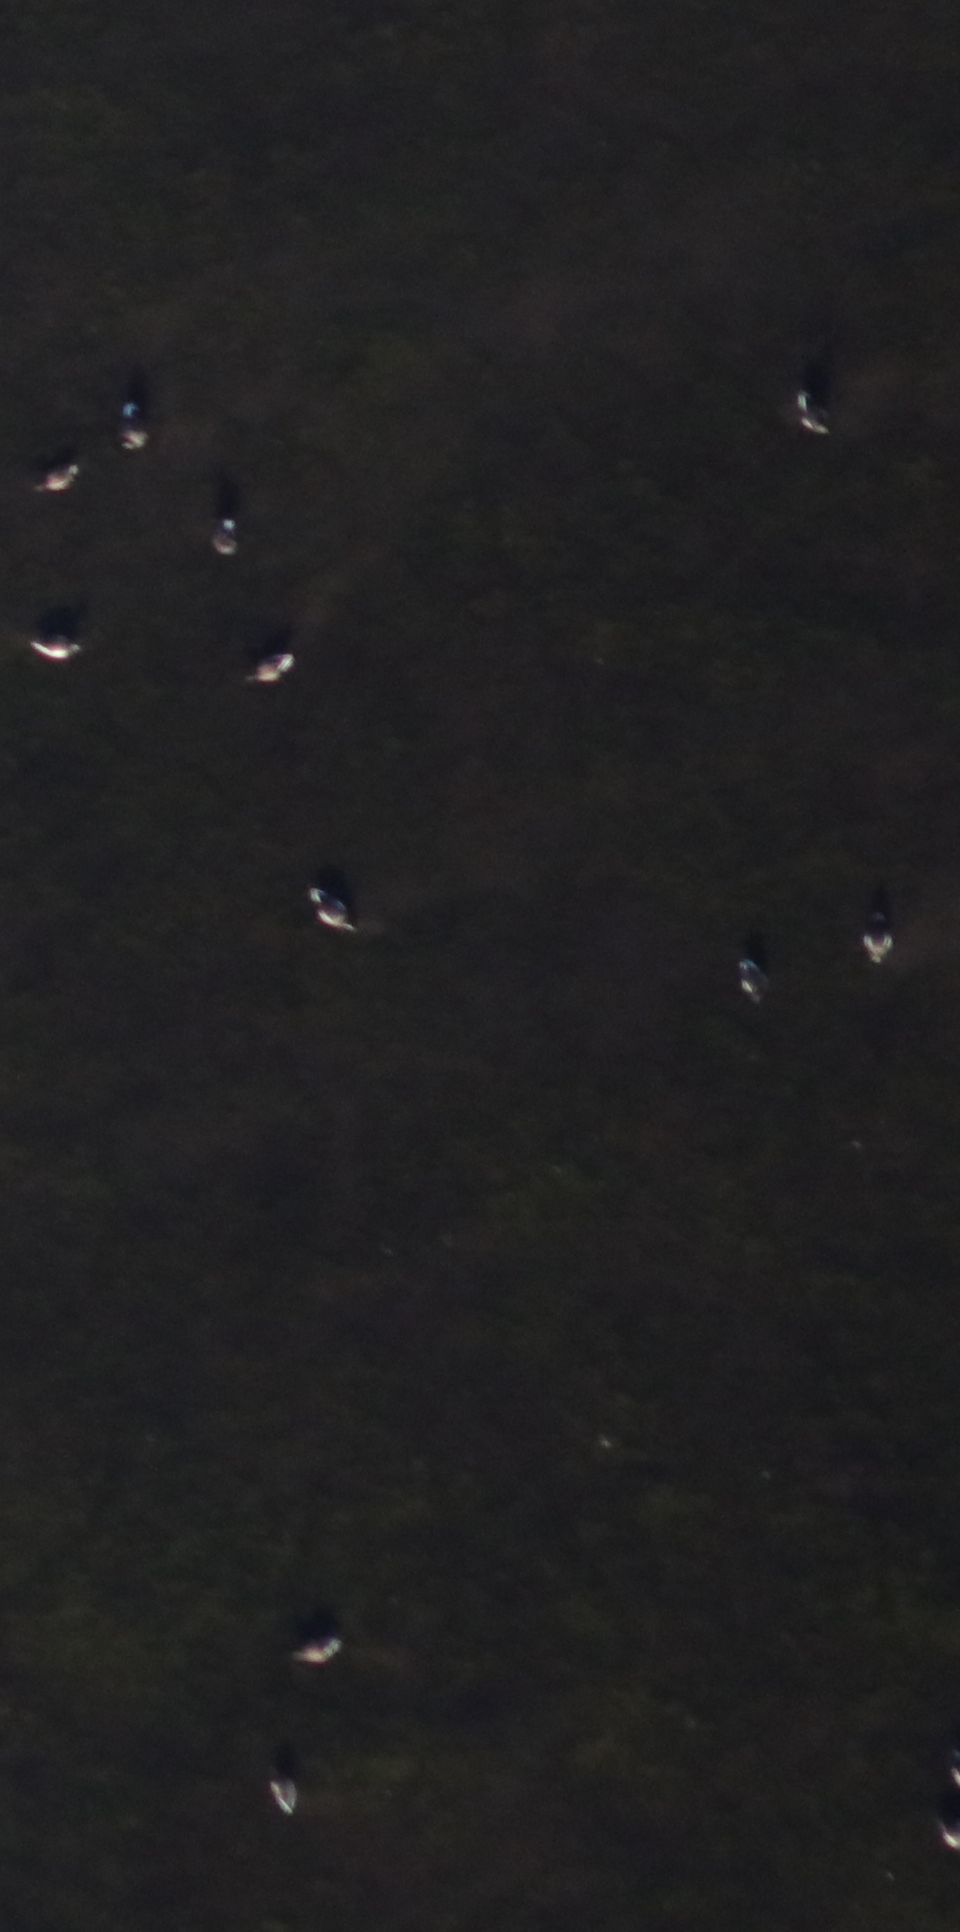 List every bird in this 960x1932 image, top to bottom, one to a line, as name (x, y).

brant (812, 413)
brant (133, 423)
brant (64, 481)
brant (224, 535)
brant (57, 645)
brant (275, 670)
brant (333, 910)
brant (878, 942)
brant (755, 980)
brant (322, 1653)
brant (286, 1793)